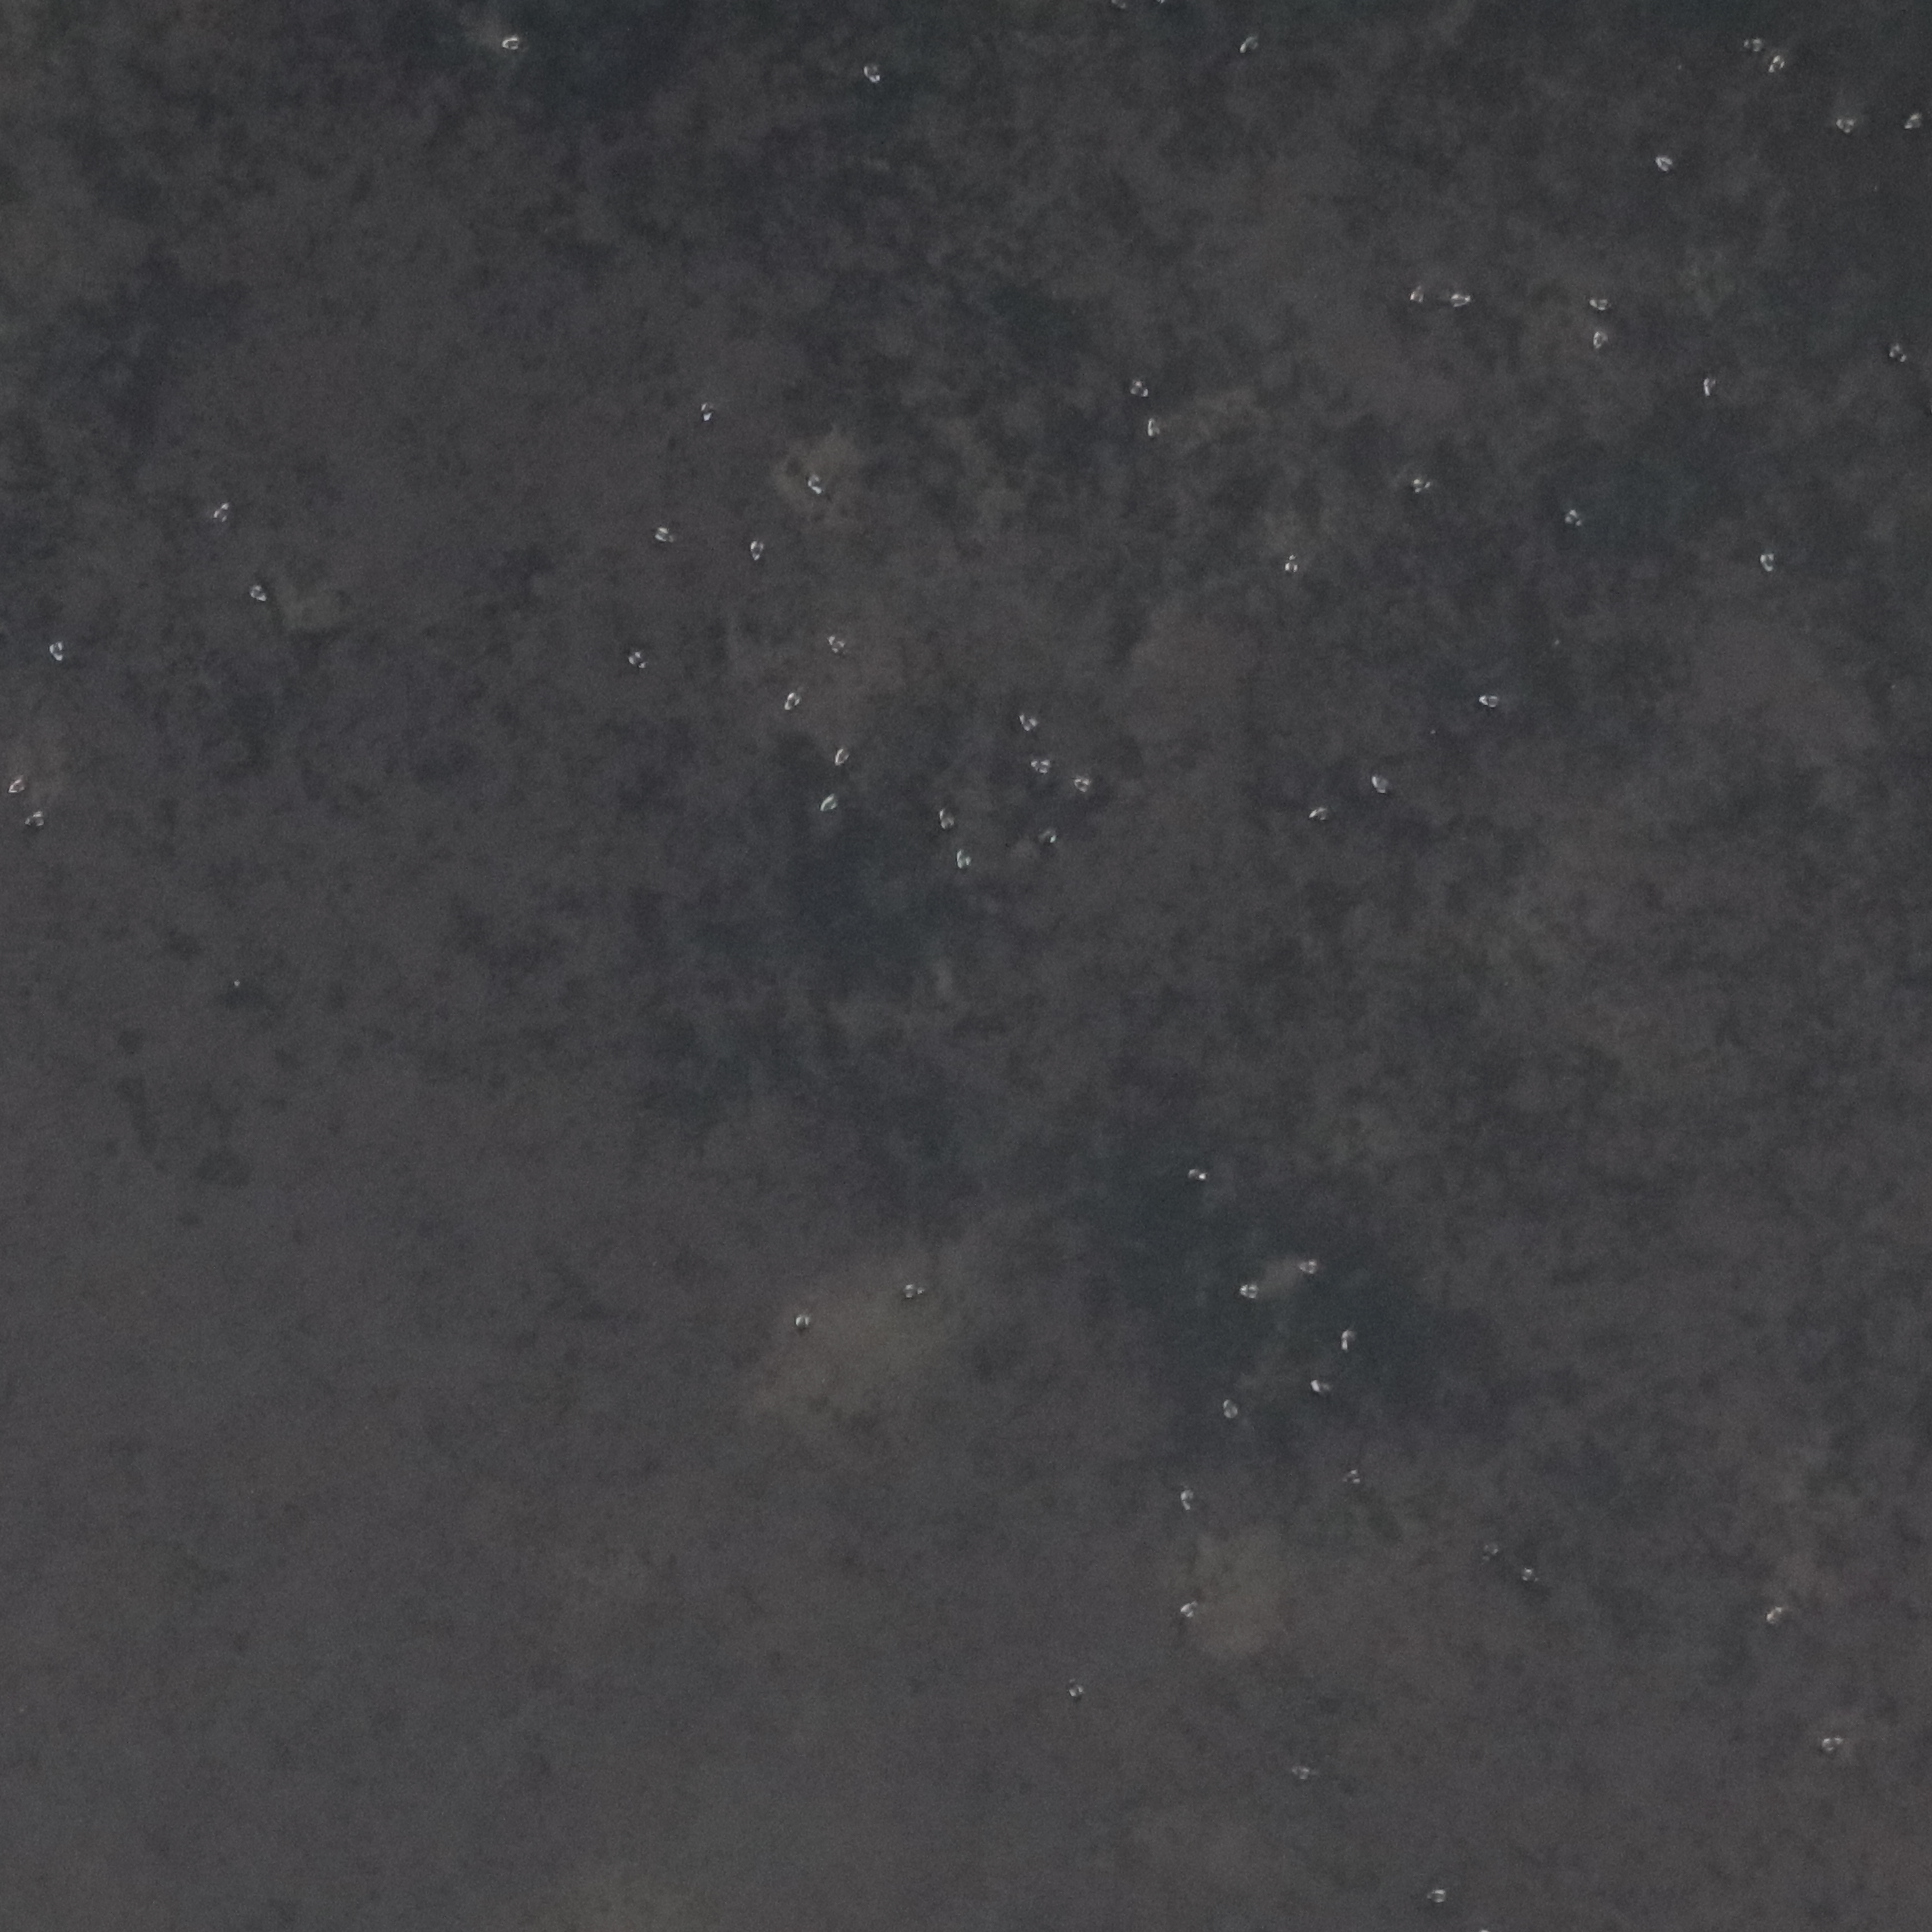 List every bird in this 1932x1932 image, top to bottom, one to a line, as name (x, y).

brant (512, 45)
brant (1250, 45)
brant (1754, 45)
brant (1774, 61)
brant (870, 72)
brant (1914, 122)
brant (1844, 124)
brant (1664, 163)
brant (1418, 288)
brant (1459, 300)
brant (1600, 303)
brant (1601, 338)
brant (1899, 348)
brant (1722, 382)
brant (1138, 389)
brant (701, 414)
brant (1149, 428)
brant (1418, 479)
brant (819, 486)
brant (217, 517)
brant (1572, 519)
brant (663, 534)
brant (756, 550)
brant (1774, 559)
brant (1292, 566)
brant (258, 593)
brant (838, 645)
brant (56, 650)
brant (639, 655)
brant (794, 700)
brant (1491, 701)
brant (1029, 721)
brant (843, 756)
brant (1041, 766)
brant (27, 782)
brant (1081, 782)
brant (1381, 785)
brant (830, 804)
brant (1318, 811)
brant (36, 820)
brant (947, 820)
brant (1047, 829)
brant (960, 859)
brant (1198, 1181)
brant (1313, 1266)
brant (912, 1292)
brant (1250, 1292)
brant (802, 1322)
brant (1353, 1334)
brant (1320, 1380)
brant (1231, 1410)
brant (1361, 1467)
brant (1188, 1501)
brant (1487, 1546)
brant (1527, 1575)
brant (1182, 1608)
brant (1772, 1616)
brant (1075, 1690)
brant (1830, 1744)
brant (1309, 1770)
brant (1438, 1896)